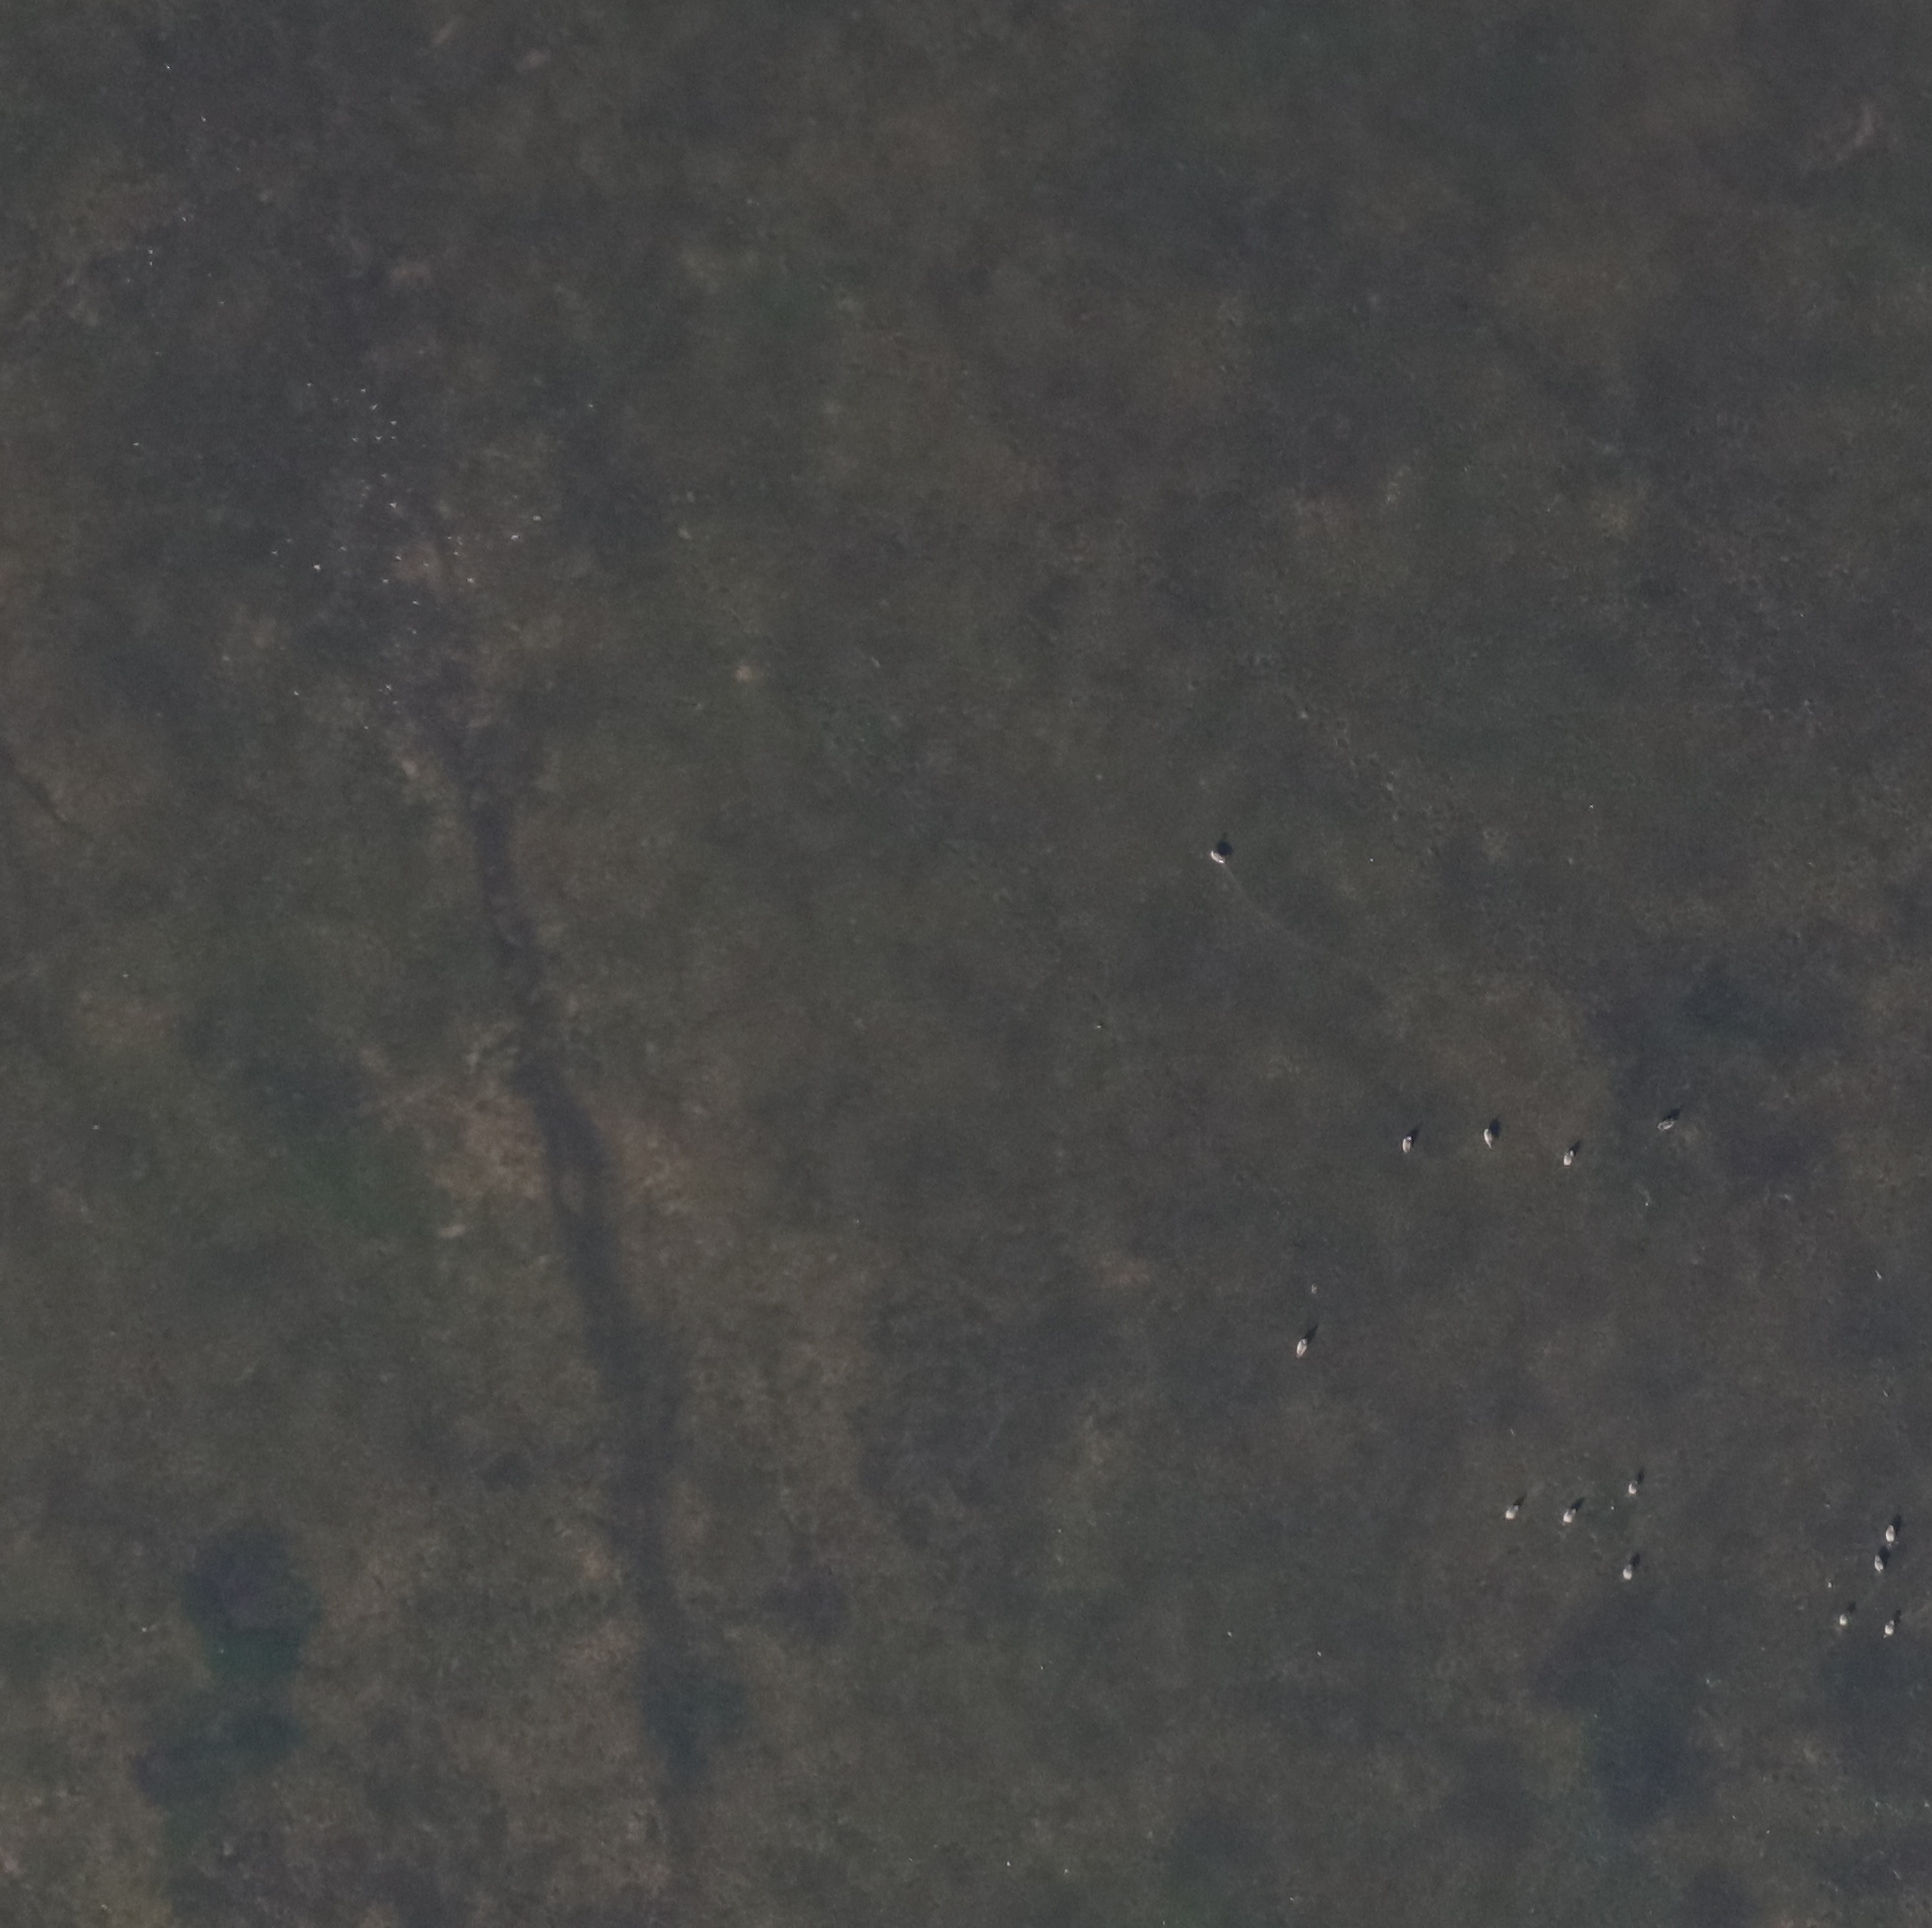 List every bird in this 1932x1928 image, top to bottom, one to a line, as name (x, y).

Canada goose (1223, 858)
Canada goose (1667, 1126)
Canada goose (1481, 1136)
Canada goose (1399, 1149)
Canada goose (1570, 1155)
Canada goose (1304, 1343)
Canada goose (1640, 1488)
Canada goose (1570, 1511)
Canada goose (1517, 1518)
Canada goose (1891, 1531)
Canada goose (1879, 1563)
Canada goose (1626, 1575)
Canada goose (1835, 1616)
Canada goose (1891, 1627)